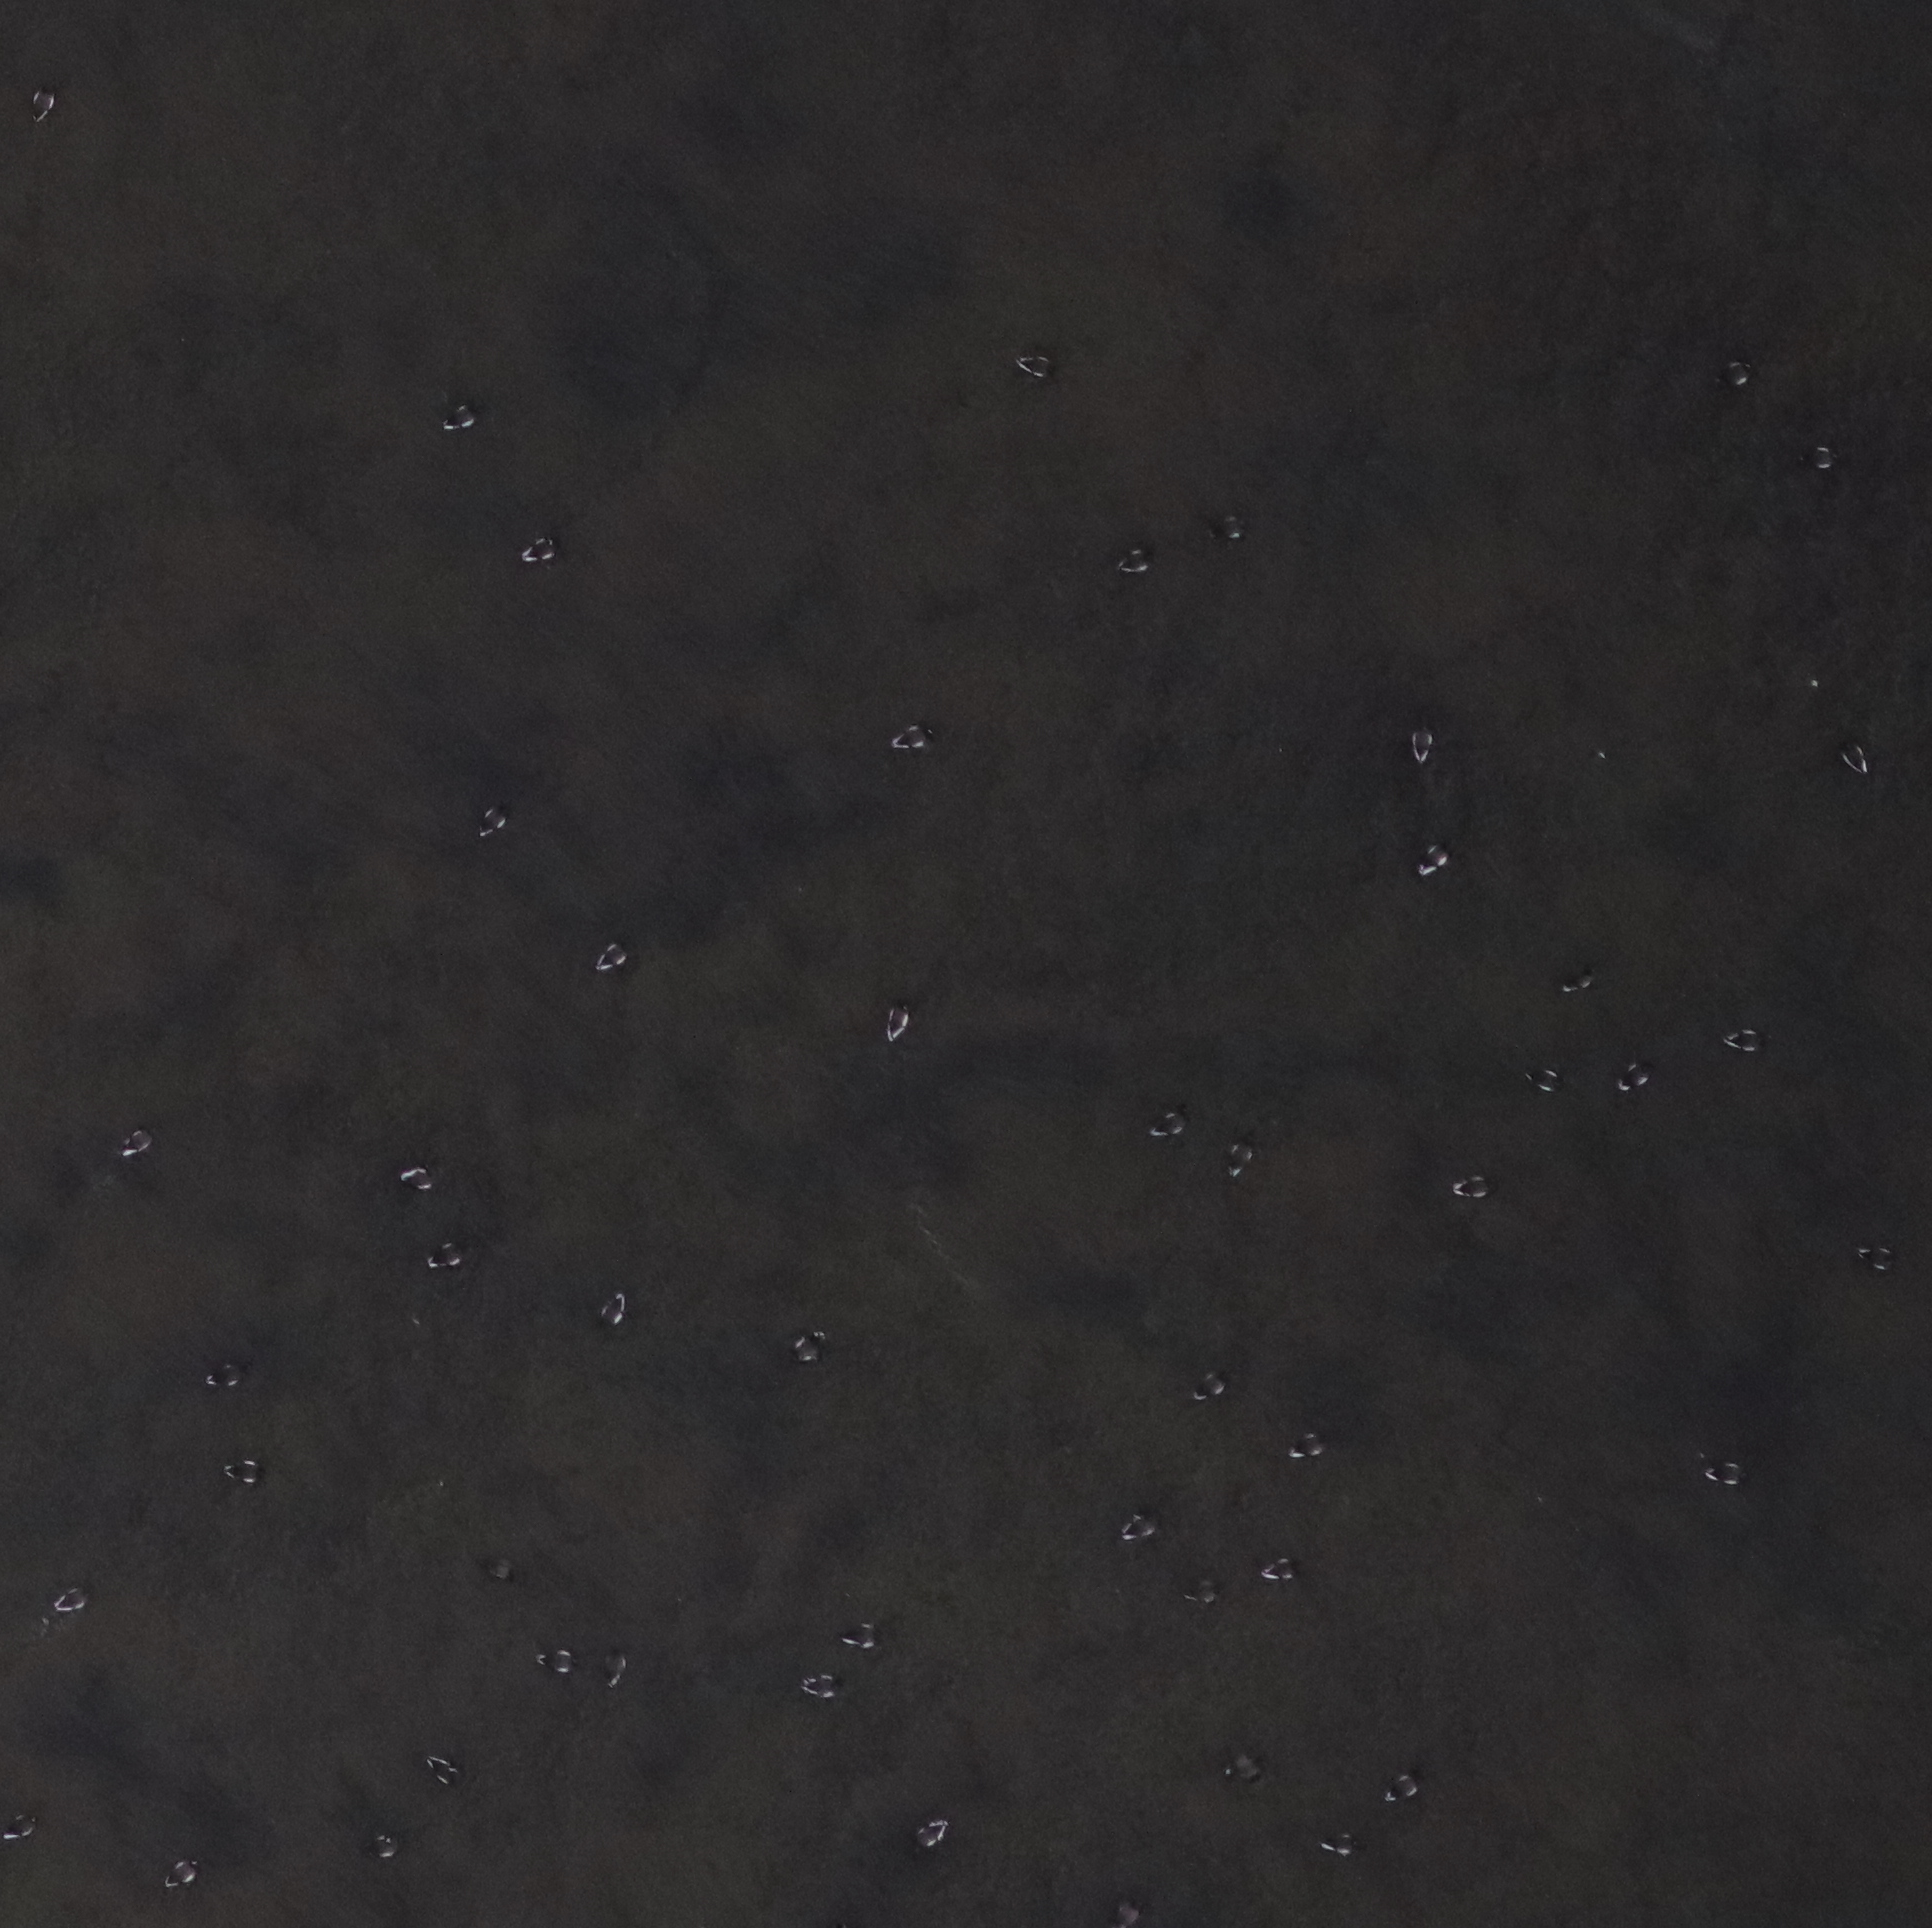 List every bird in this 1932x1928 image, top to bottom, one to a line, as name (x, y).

brant (45, 103)
brant (1035, 367)
brant (1737, 372)
brant (460, 417)
brant (1823, 457)
brant (1228, 530)
brant (540, 551)
brant (1133, 562)
brant (912, 739)
brant (1421, 742)
brant (1854, 759)
brant (493, 820)
brant (1435, 859)
brant (613, 956)
brant (1579, 979)
brant (898, 1021)
brant (1745, 1042)
brant (1634, 1077)
brant (1544, 1079)
brant (1170, 1125)
brant (138, 1142)
brant (1241, 1157)
brant (419, 1178)
brant (1472, 1187)
brant (448, 1256)
brant (1876, 1258)
brant (613, 1309)
brant (809, 1347)
brant (226, 1377)
brant (1210, 1385)
brant (1306, 1447)
brant (242, 1472)
brant (1726, 1473)
brant (1139, 1527)
brant (503, 1568)
brant (1277, 1570)
brant (1200, 1591)
brant (73, 1600)
brant (861, 1635)
brant (558, 1661)
brant (614, 1665)
brant (823, 1686)
brant (1249, 1768)
brant (442, 1770)
brant (1403, 1786)
brant (19, 1828)
brant (929, 1834)
brant (1344, 1843)
brant (387, 1845)
brant (182, 1873)
brant (1128, 1919)